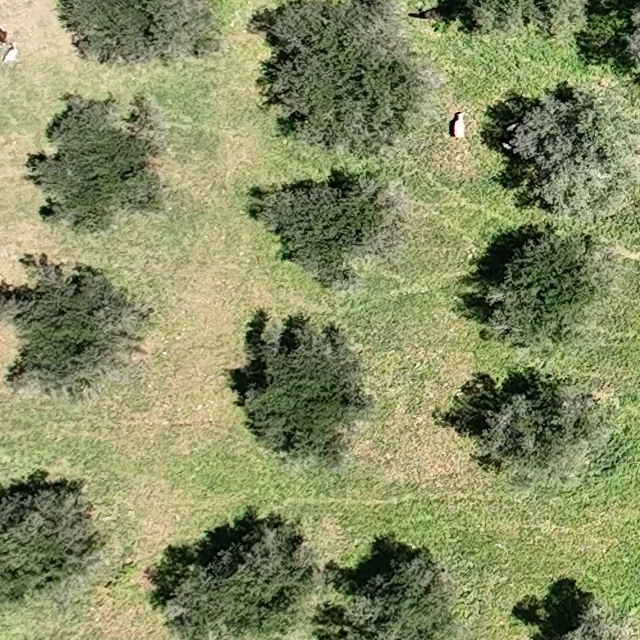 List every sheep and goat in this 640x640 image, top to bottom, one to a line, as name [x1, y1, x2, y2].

sheep [0, 29, 6, 43]
sheep [3, 42, 19, 65]
sheep [453, 112, 466, 138]